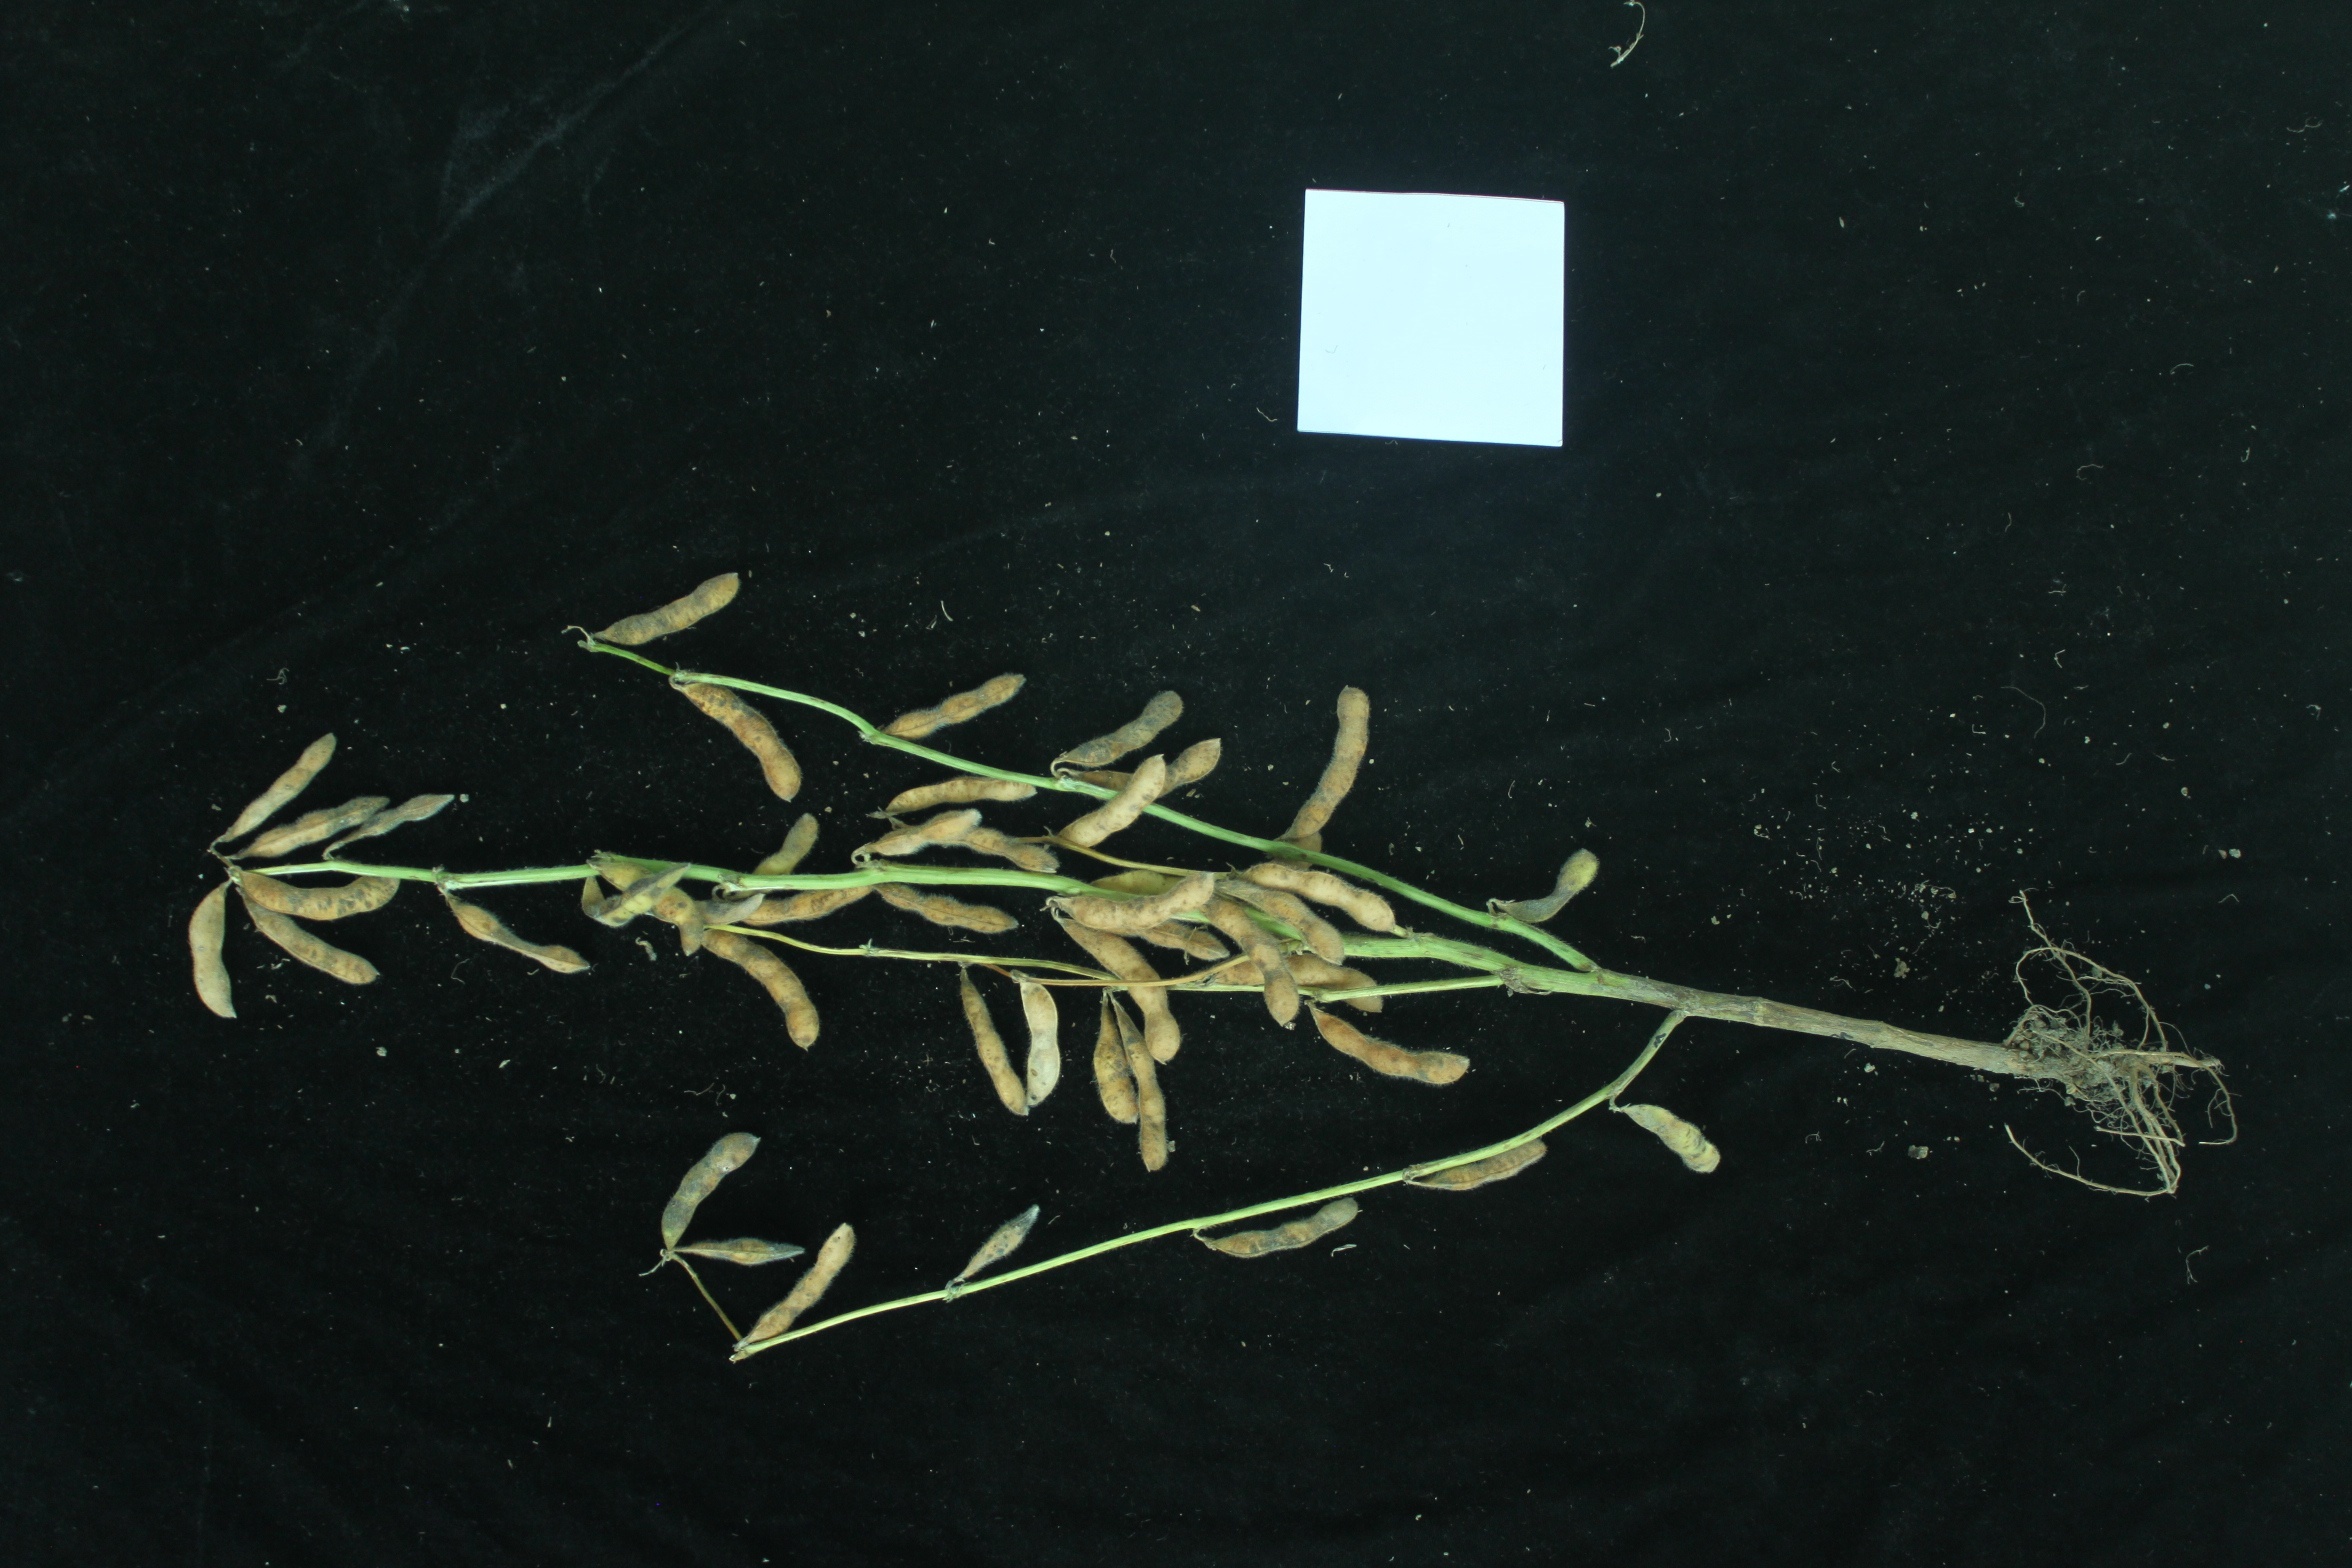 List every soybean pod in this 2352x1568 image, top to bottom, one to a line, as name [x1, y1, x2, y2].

soybean pod [591, 572, 738, 644]
soybean pod [881, 675, 1025, 740]
soybean pod [675, 684, 800, 801]
soybean pod [1281, 688, 1369, 842]
soybean pod [1054, 691, 1183, 770]
soybean pod [217, 733, 335, 843]
soybean pod [1068, 738, 1220, 801]
soybean pod [1056, 755, 1166, 848]
soybean pod [885, 777, 1033, 816]
soybean pod [326, 796, 454, 851]
soybean pod [239, 797, 389, 859]
soybean pod [855, 811, 980, 858]
soybean pod [729, 814, 816, 900]
soybean pod [942, 830, 1061, 875]
soybean pod [1497, 852, 1597, 922]
soybean pod [591, 857, 701, 953]
soybean pod [1239, 863, 1393, 931]
soybean pod [582, 865, 689, 930]
soybean pod [229, 869, 399, 922]
soybean pod [1050, 871, 1214, 931]
soybean pod [1094, 871, 1299, 1027]
soybean pod [727, 875, 876, 926]
soybean pod [1218, 880, 1343, 970]
soybean pod [188, 883, 237, 1019]
soybean pod [872, 884, 1017, 934]
soybean pod [238, 889, 378, 985]
soybean pod [695, 890, 764, 929]
soybean pod [439, 891, 589, 973]
soybean pod [1053, 917, 1180, 1063]
soybean pod [1114, 923, 1229, 961]
soybean pod [699, 928, 818, 1051]
soybean pod [1203, 955, 1382, 1014]
soybean pod [960, 969, 1028, 1116]
soybean pod [1017, 980, 1059, 1106]
soybean pod [1108, 995, 1170, 1174]
soybean pod [1093, 997, 1138, 1125]
soybean pod [1310, 1005, 1470, 1086]
soybean pod [1609, 1104, 1719, 1174]
soybean pod [661, 1135, 761, 1252]
soybean pod [1410, 1142, 1545, 1193]
soybean pod [1192, 1200, 1357, 1259]
soybean pod [955, 1206, 1038, 1283]
soybean pod [738, 1223, 856, 1347]
soybean pod [673, 1238, 804, 1264]